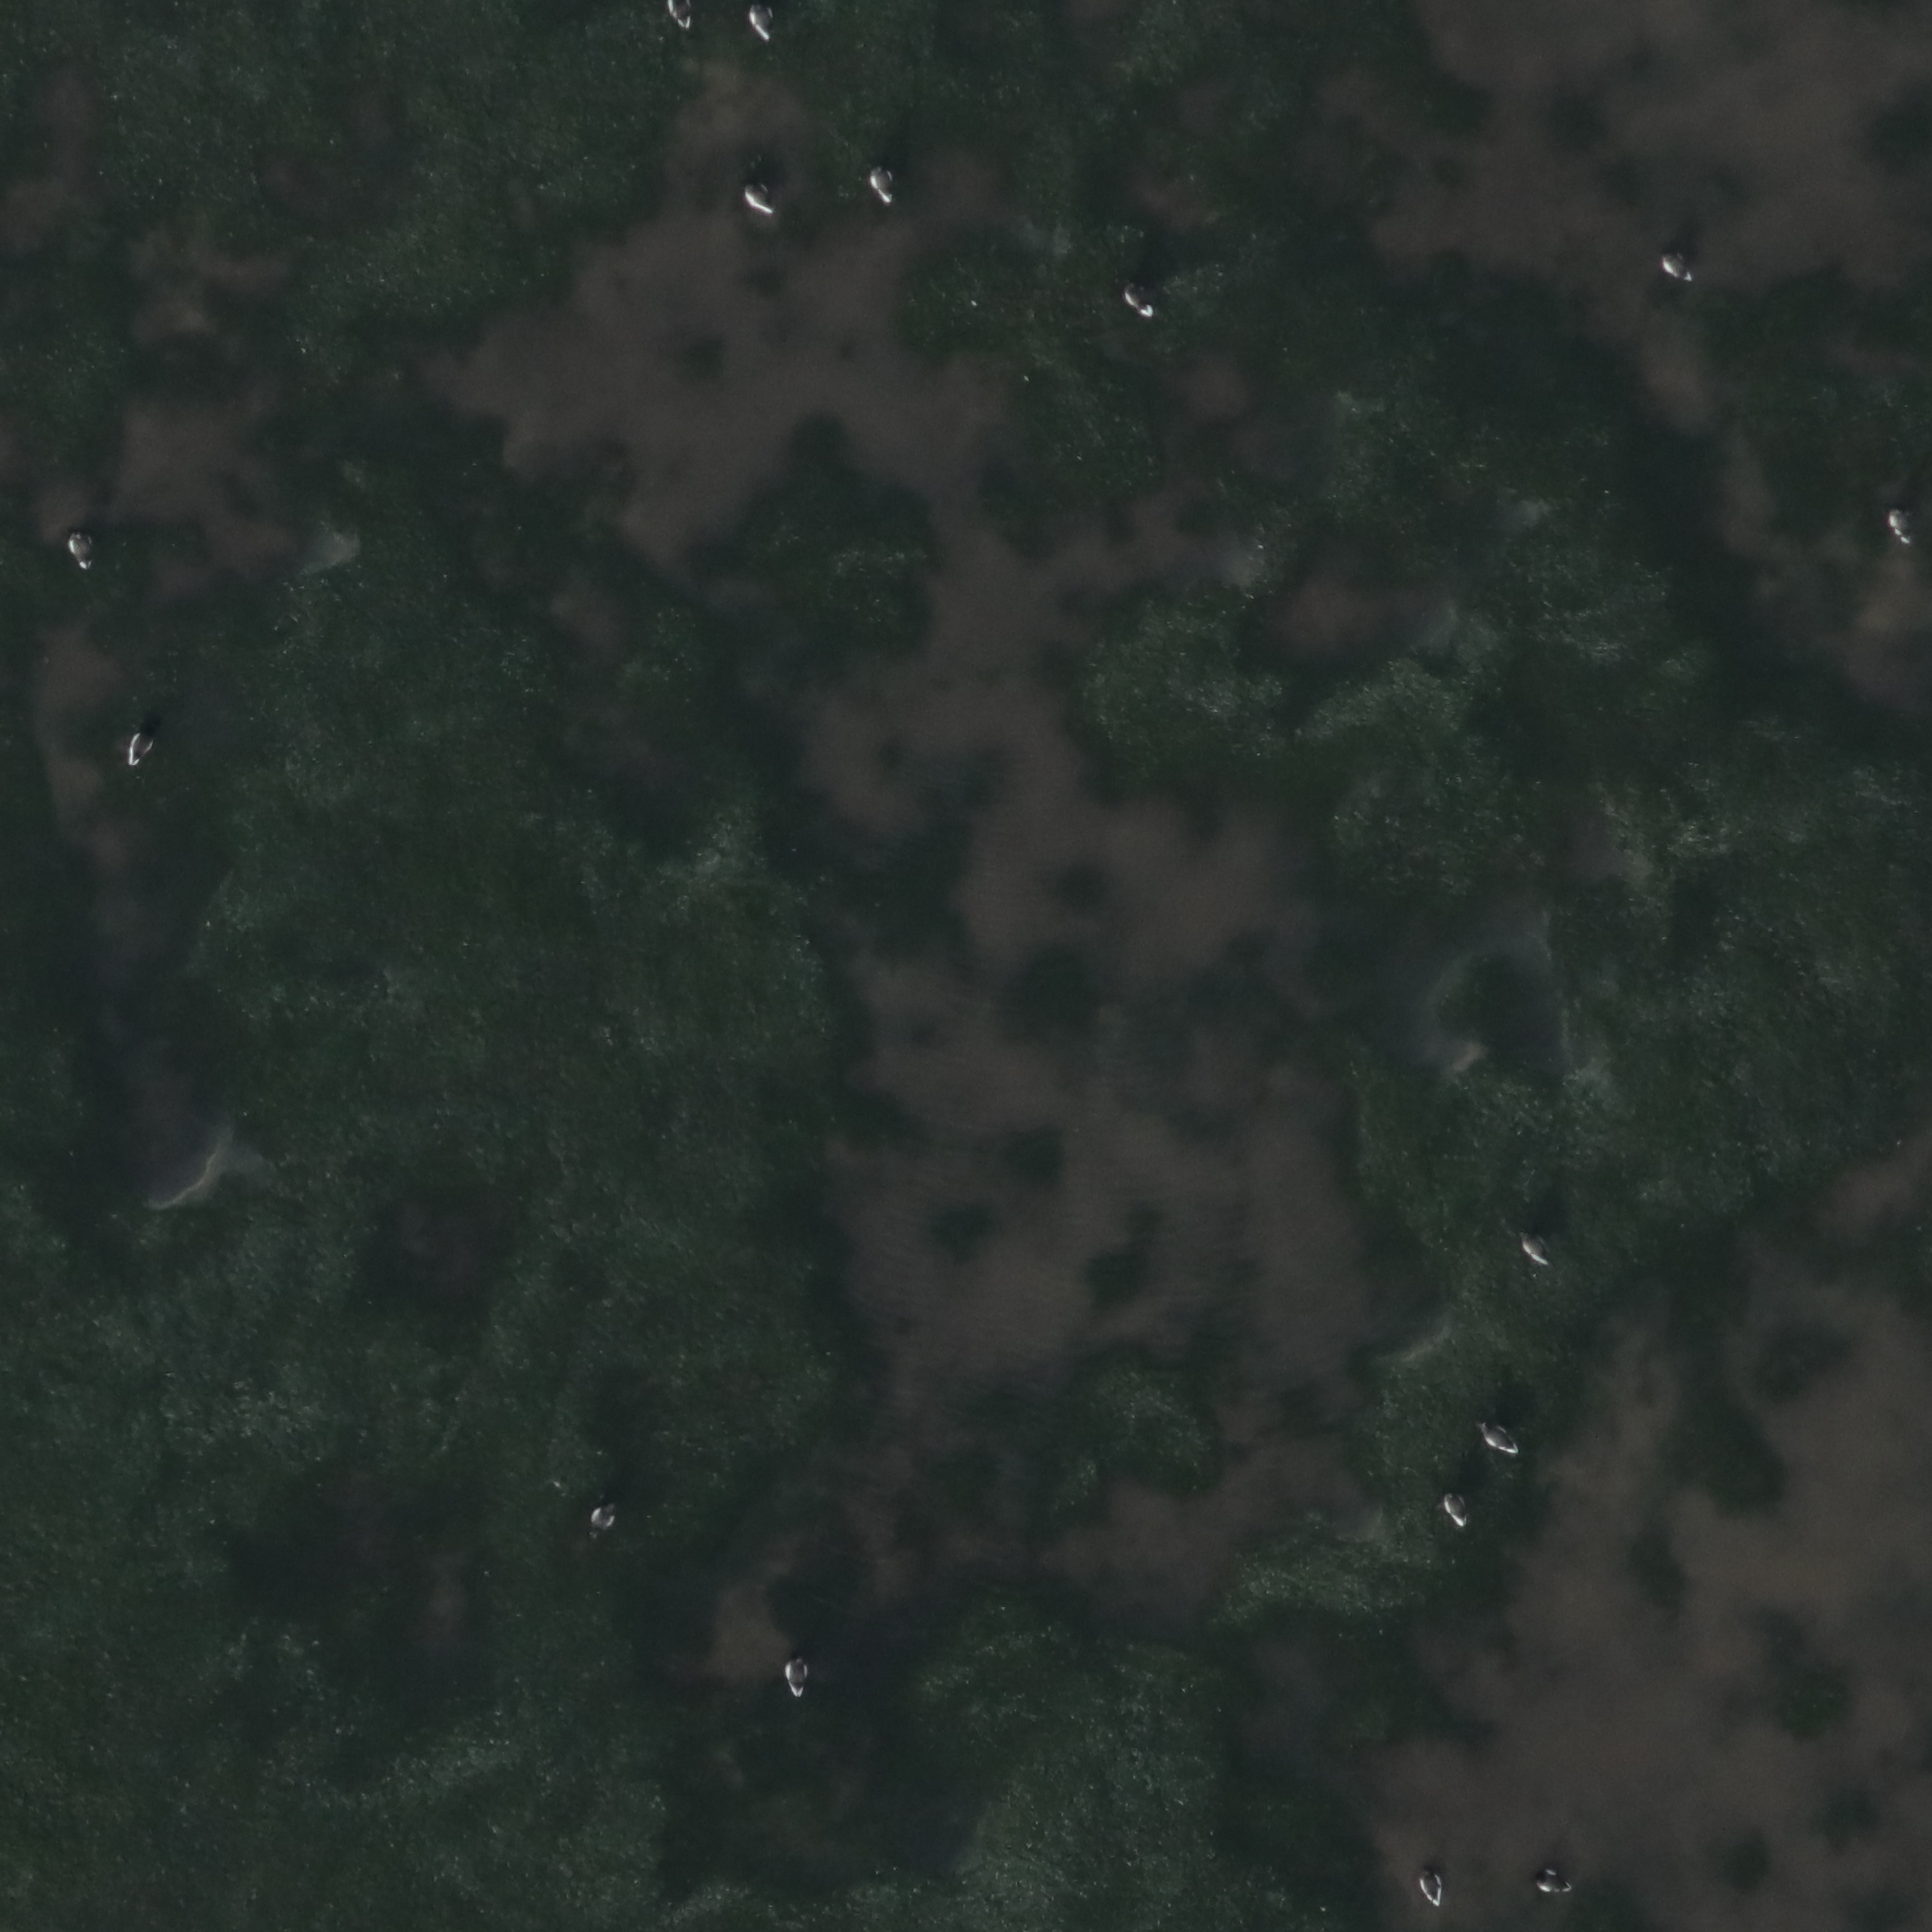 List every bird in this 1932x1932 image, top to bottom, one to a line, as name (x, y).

brant (680, 6)
brant (762, 20)
brant (883, 182)
brant (759, 198)
brant (1677, 267)
brant (1138, 300)
brant (1903, 524)
brant (82, 549)
brant (142, 745)
brant (1536, 1248)
brant (1500, 1437)
brant (1456, 1506)
brant (601, 1516)
brant (797, 1674)
brant (1552, 1881)
brant (1429, 1886)